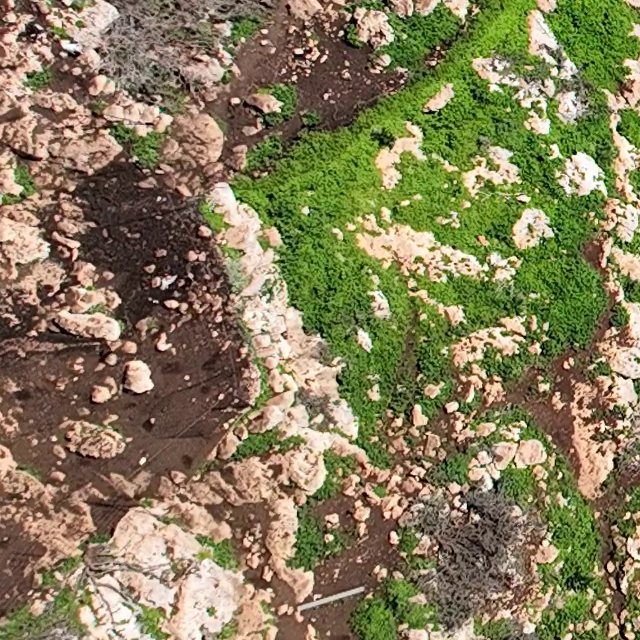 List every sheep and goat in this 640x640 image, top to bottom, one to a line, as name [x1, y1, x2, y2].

None